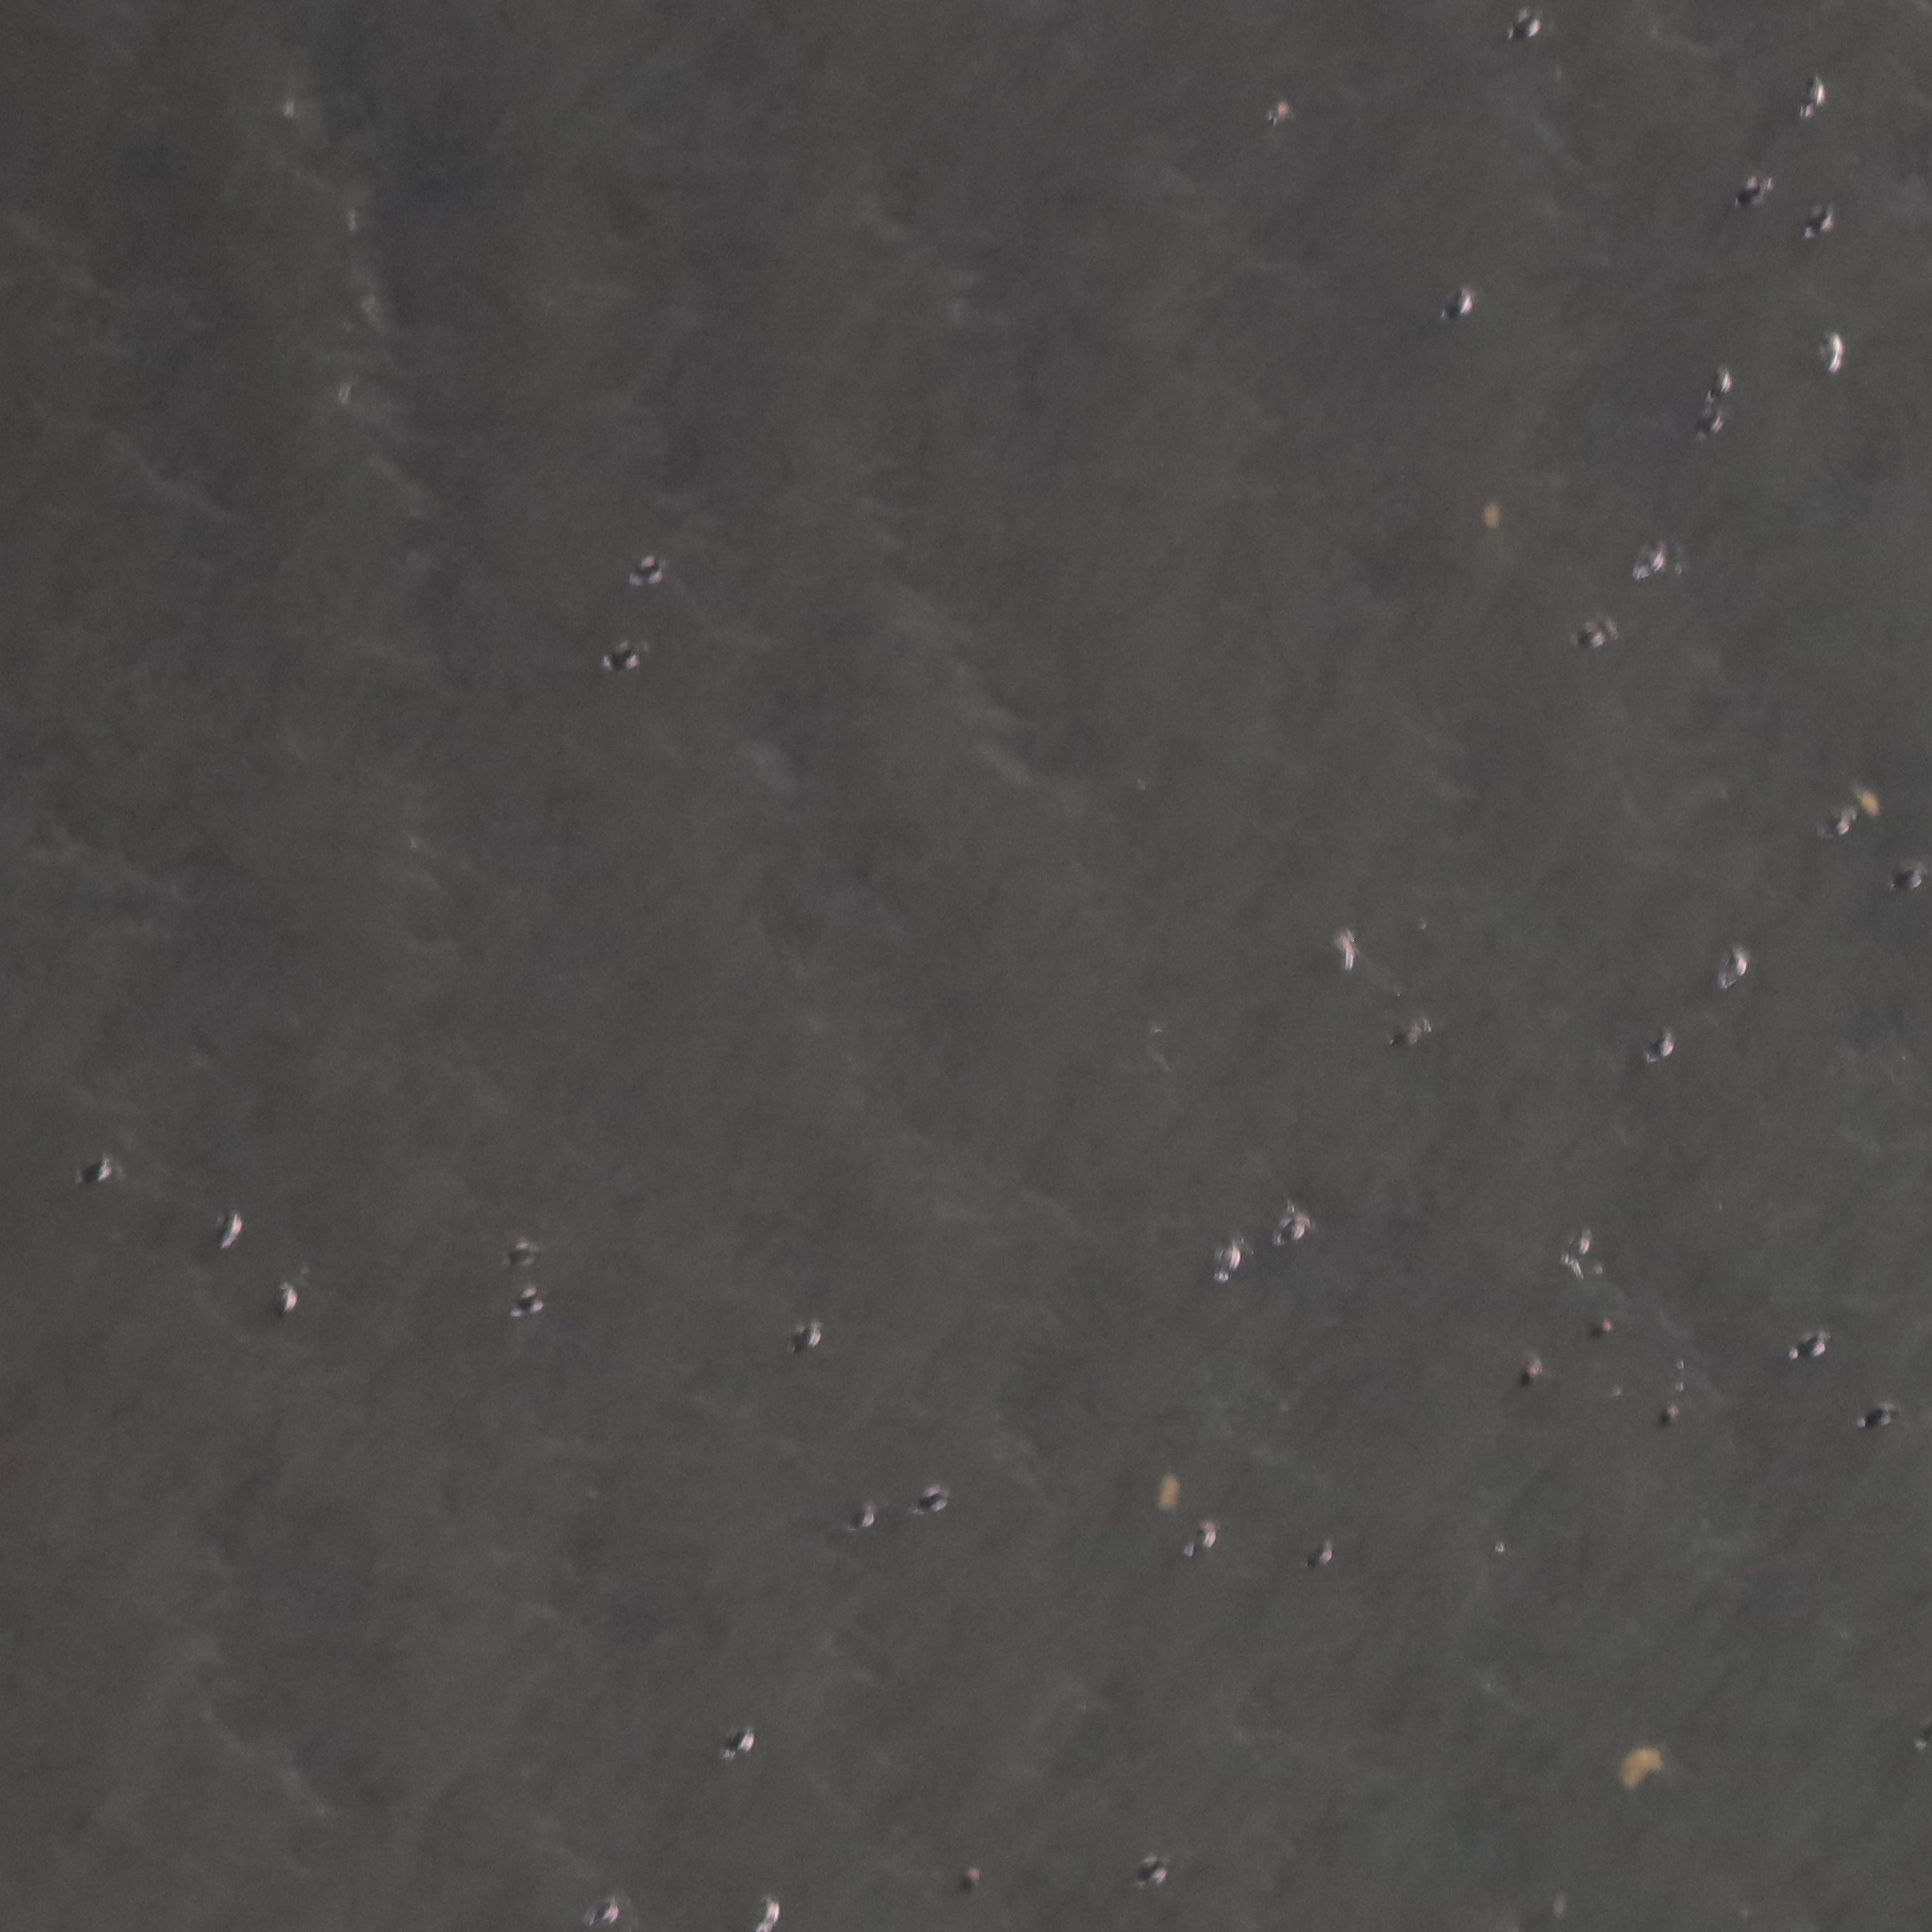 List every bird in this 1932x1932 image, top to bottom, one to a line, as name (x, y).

brant (1524, 21)
brant (1815, 86)
brant (1275, 112)
brant (1751, 188)
brant (1823, 223)
brant (1455, 309)
brant (1830, 346)
brant (1721, 381)
brant (1704, 428)
brant (1649, 561)
brant (648, 575)
brant (1591, 630)
brant (625, 653)
brant (1836, 824)
brant (1911, 873)
brant (1345, 949)
brant (1728, 970)
brant (1401, 1036)
brant (1655, 1044)
brant (95, 1174)
brant (1293, 1227)
brant (227, 1229)
other bird (1581, 1245)
brant (524, 1246)
brant (1227, 1259)
brant (291, 1298)
brant (520, 1298)
other bird (1600, 1324)
brant (803, 1327)
brant (1812, 1346)
other bird (1526, 1377)
other bird (1665, 1413)
brant (1877, 1414)
brant (936, 1503)
brant (866, 1518)
brant (1207, 1539)
brant (1324, 1558)
brant (1932, 1733)
brant (732, 1738)
brant (1144, 1872)
other bird (975, 1877)
brant (604, 1914)
other bird (764, 1914)